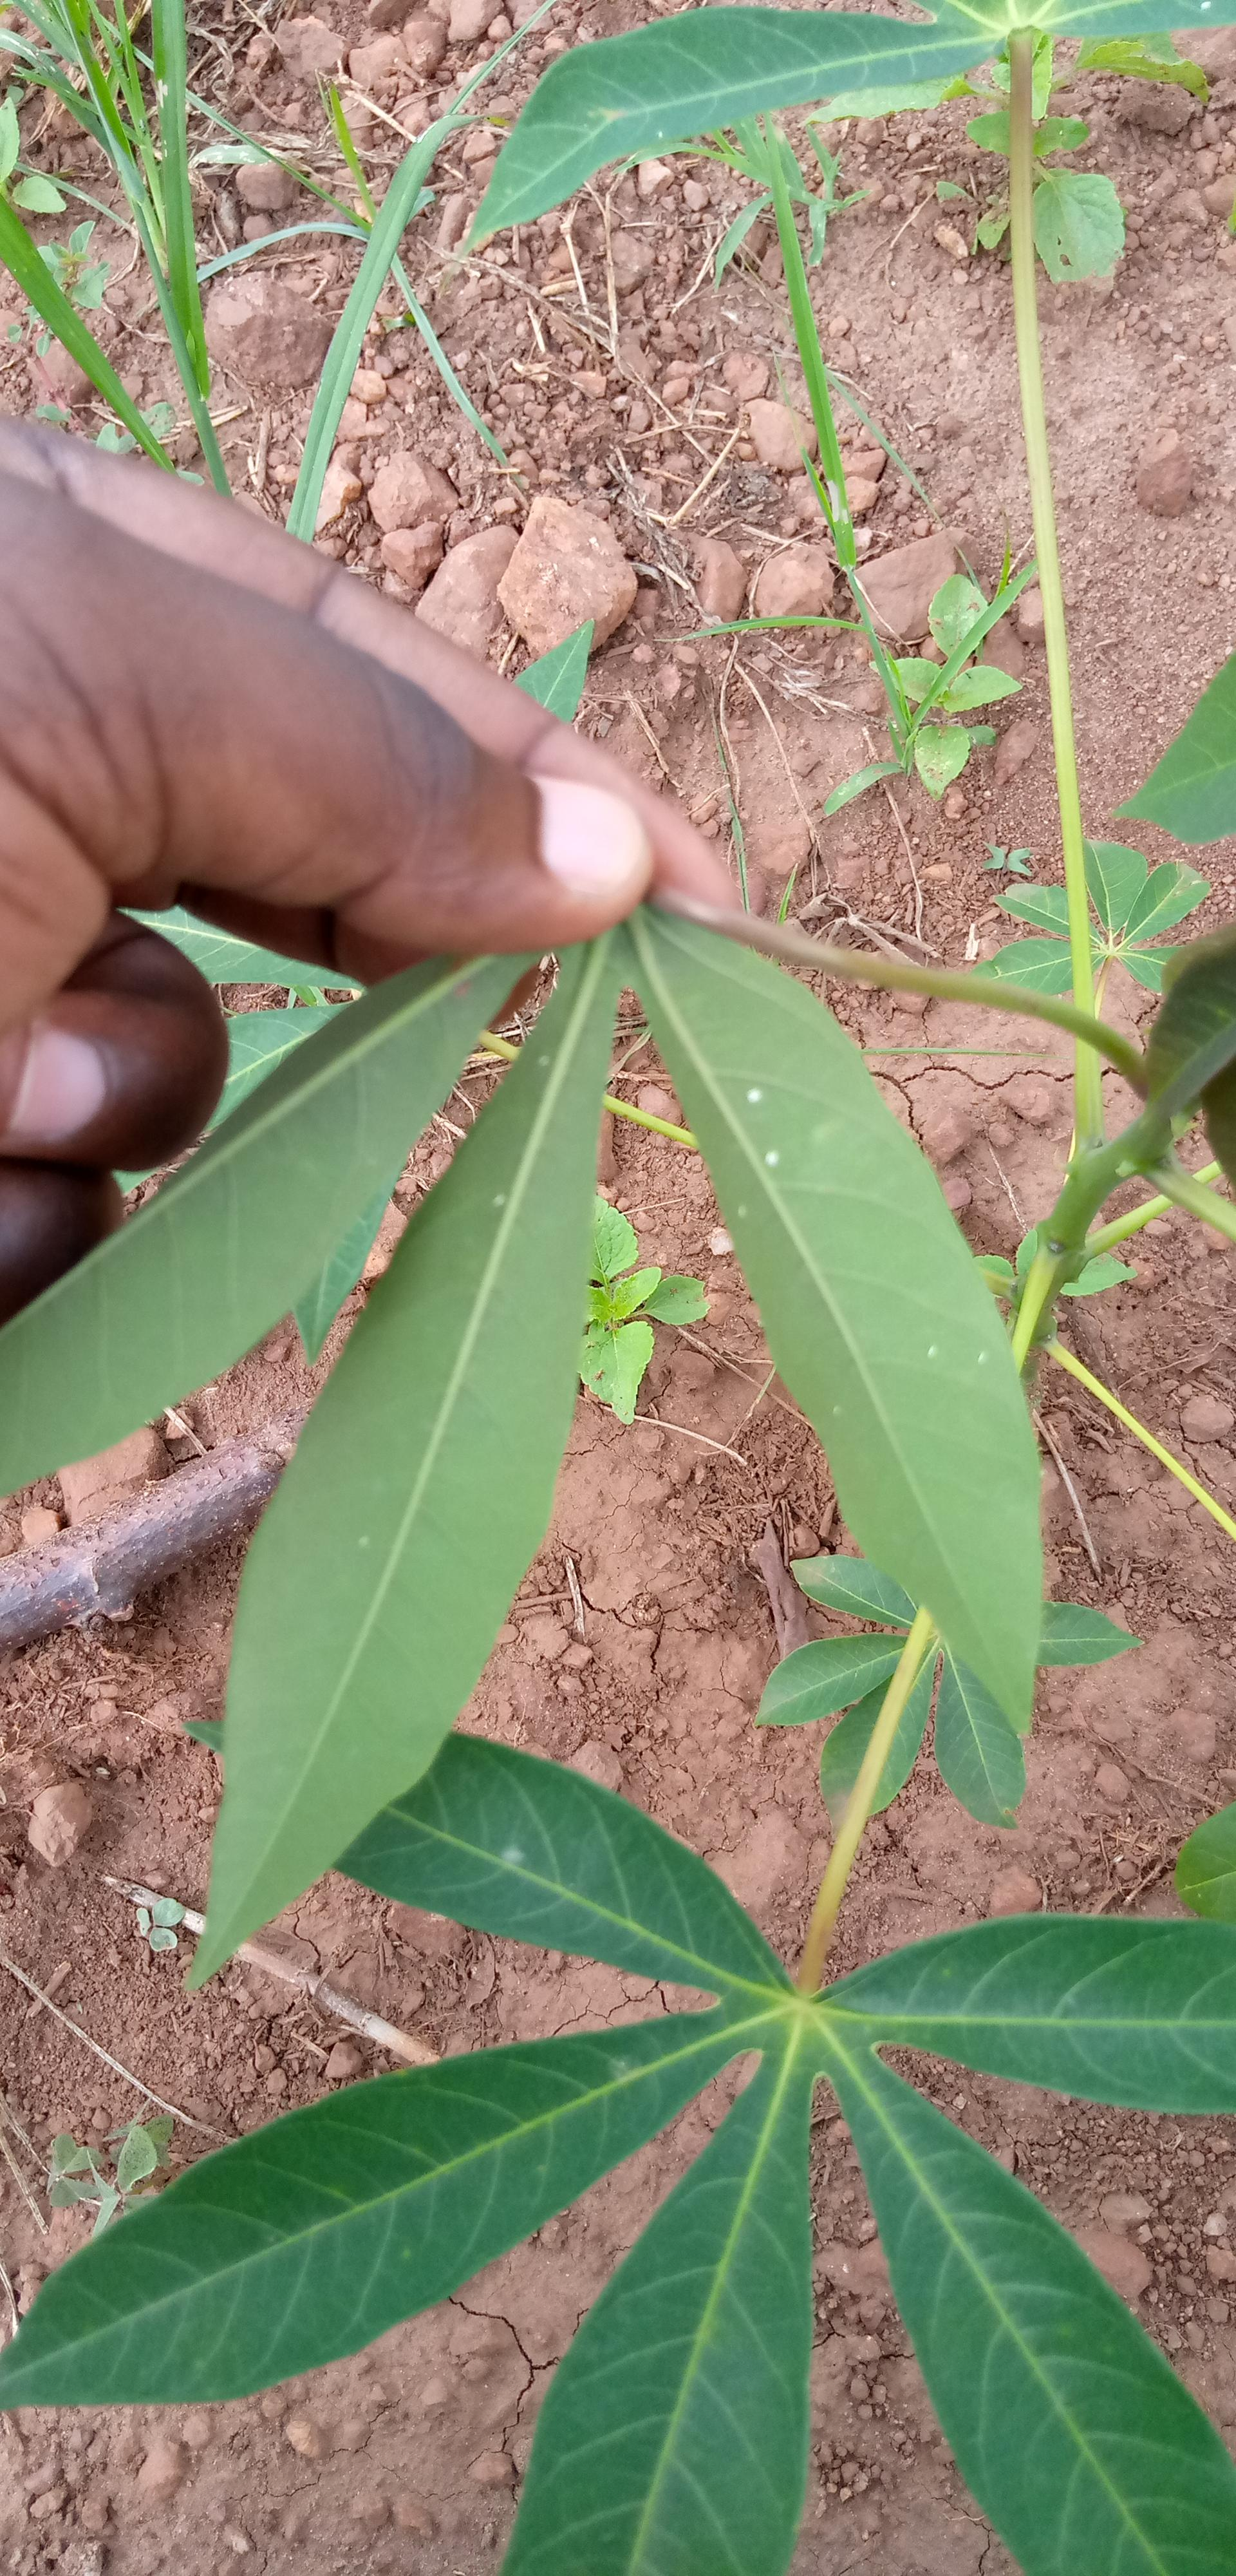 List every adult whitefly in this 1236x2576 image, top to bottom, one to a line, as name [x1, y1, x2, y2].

whitefly [529, 1045, 557, 1074]
whitefly [743, 1078, 767, 1113]
whitefly [762, 1146, 783, 1169]
whitefly [489, 1187, 513, 1218]
whitefly [727, 1201, 756, 1231]
whitefly [915, 1333, 948, 1363]
whitefly [972, 1344, 992, 1374]
whitefly [818, 1399, 847, 1425]
whitefly [348, 1524, 382, 1561]